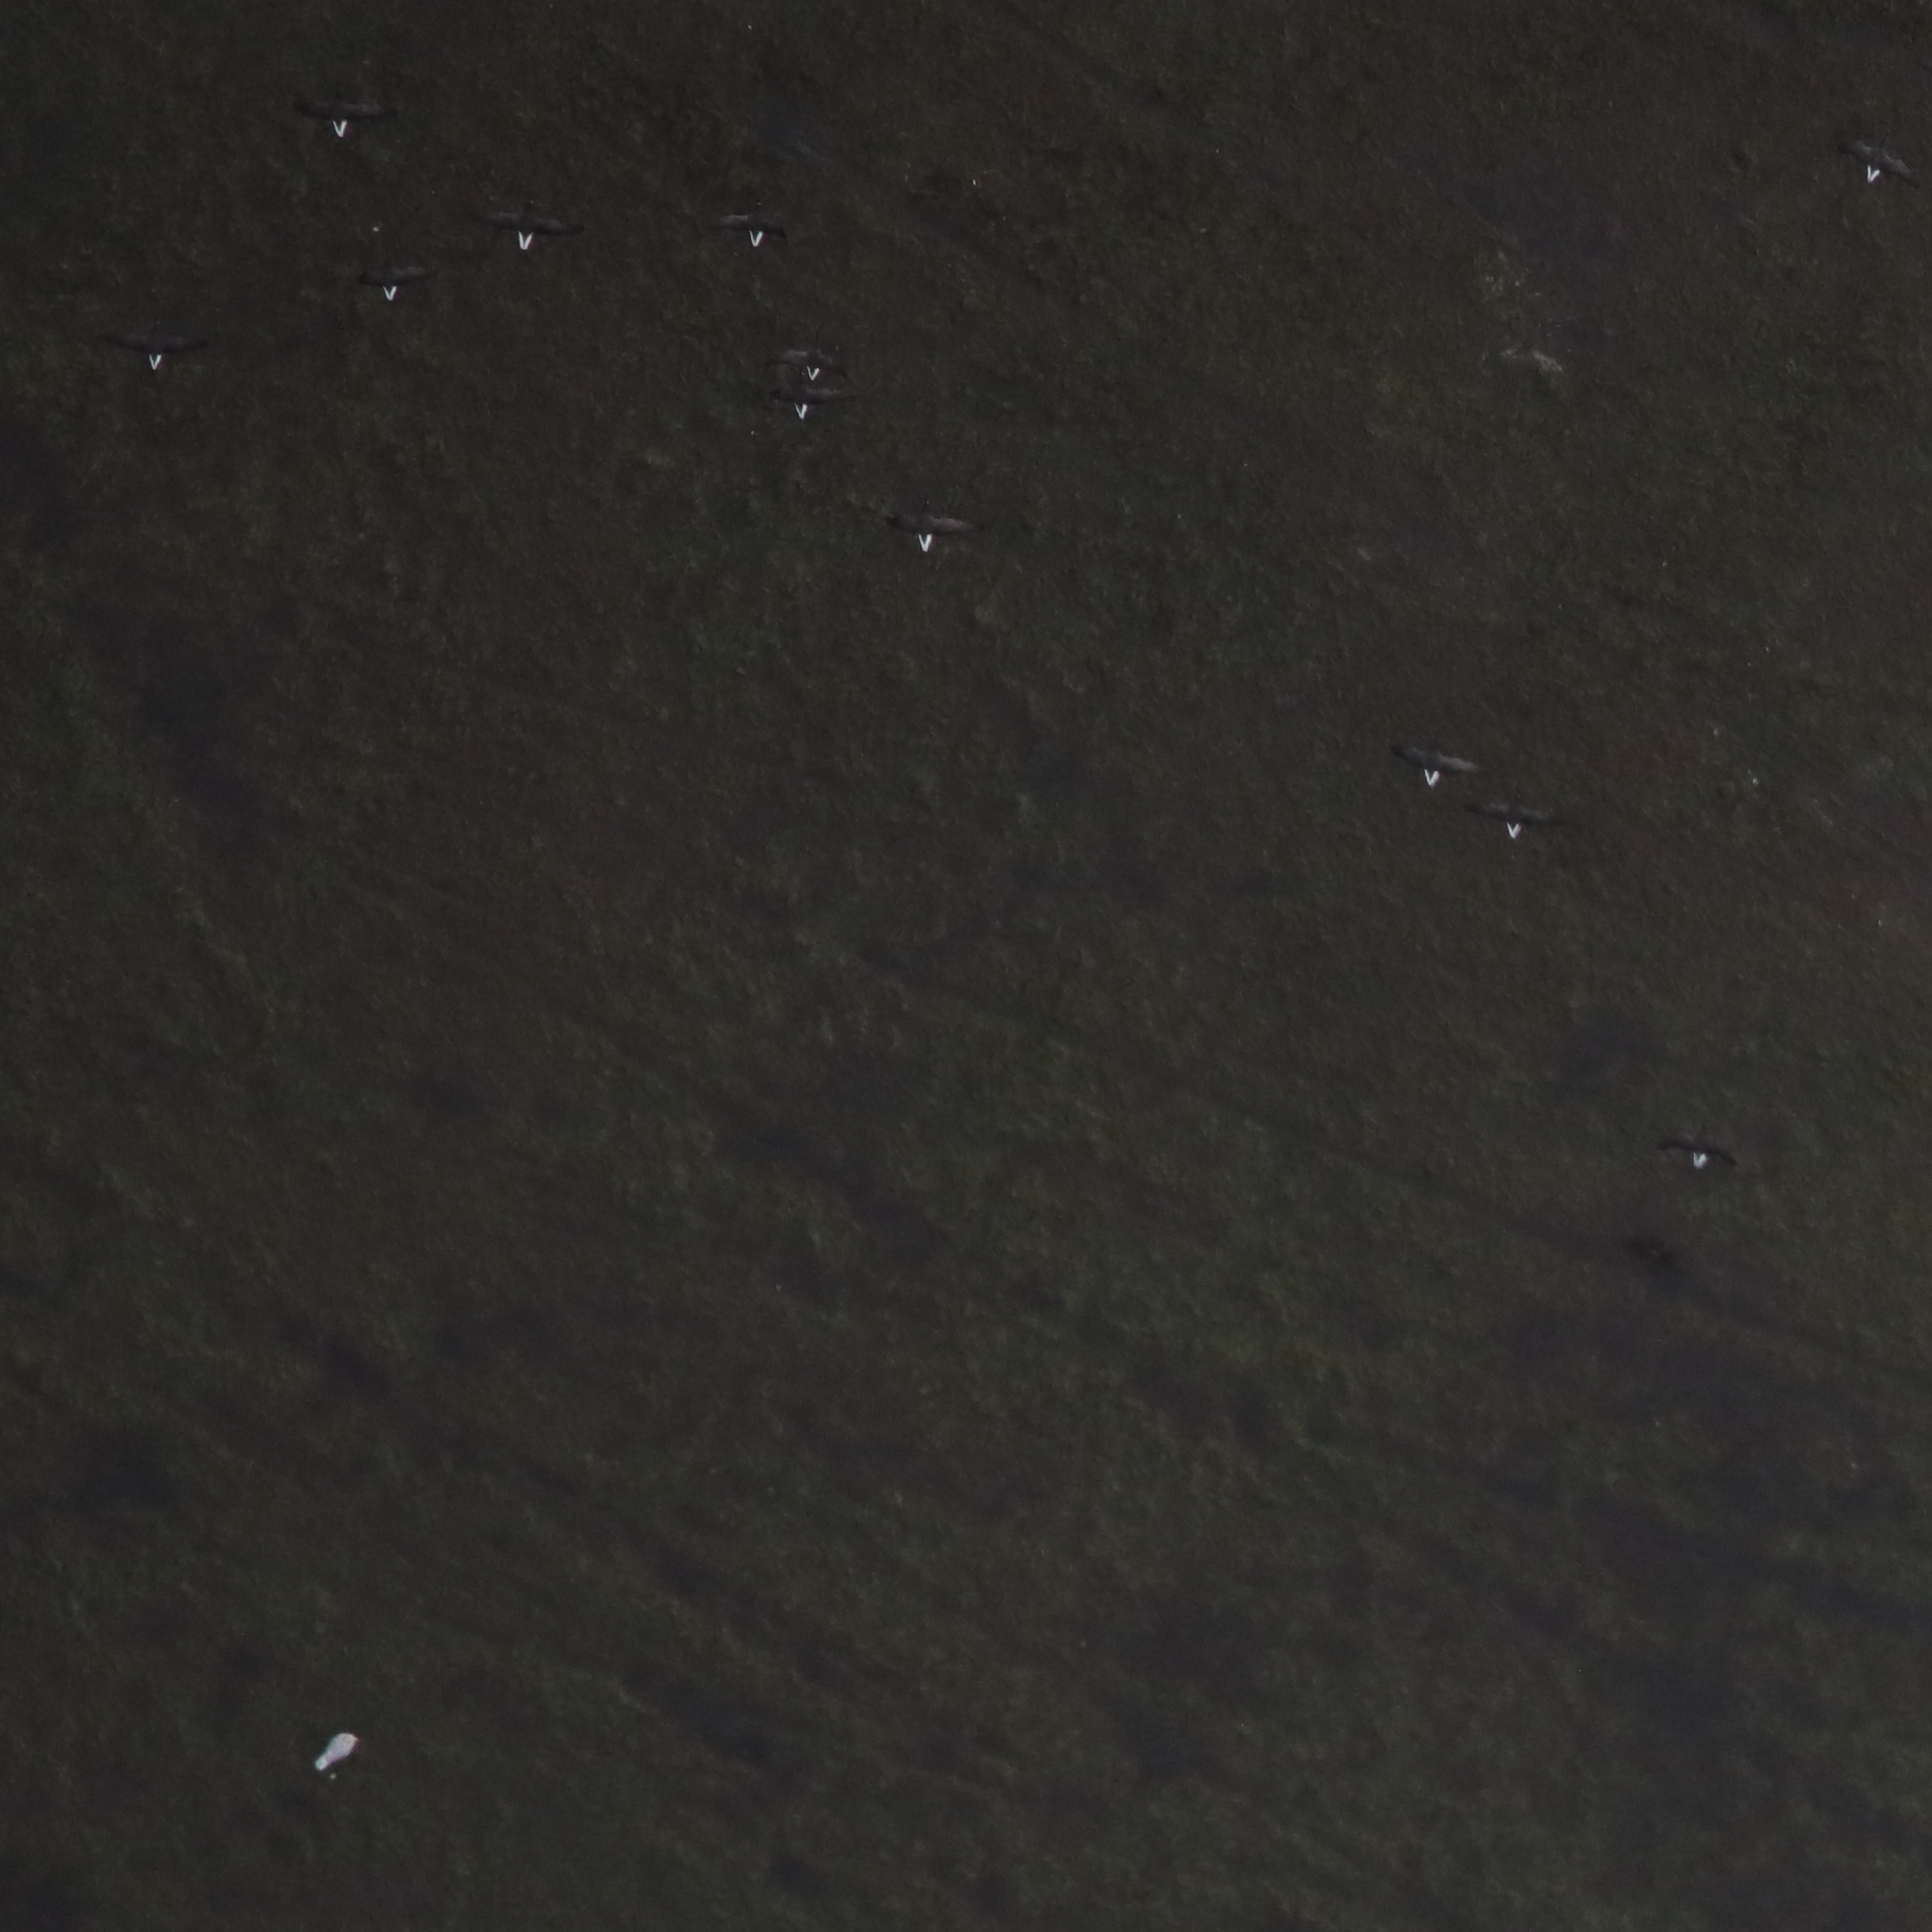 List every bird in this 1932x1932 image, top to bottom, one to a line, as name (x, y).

brant (335, 109)
brant (1873, 163)
brant (529, 224)
brant (755, 228)
brant (390, 278)
brant (155, 344)
brant (815, 356)
brant (799, 397)
brant (924, 526)
brant (1430, 762)
brant (1514, 815)
brant (1702, 1147)
gull (336, 1746)